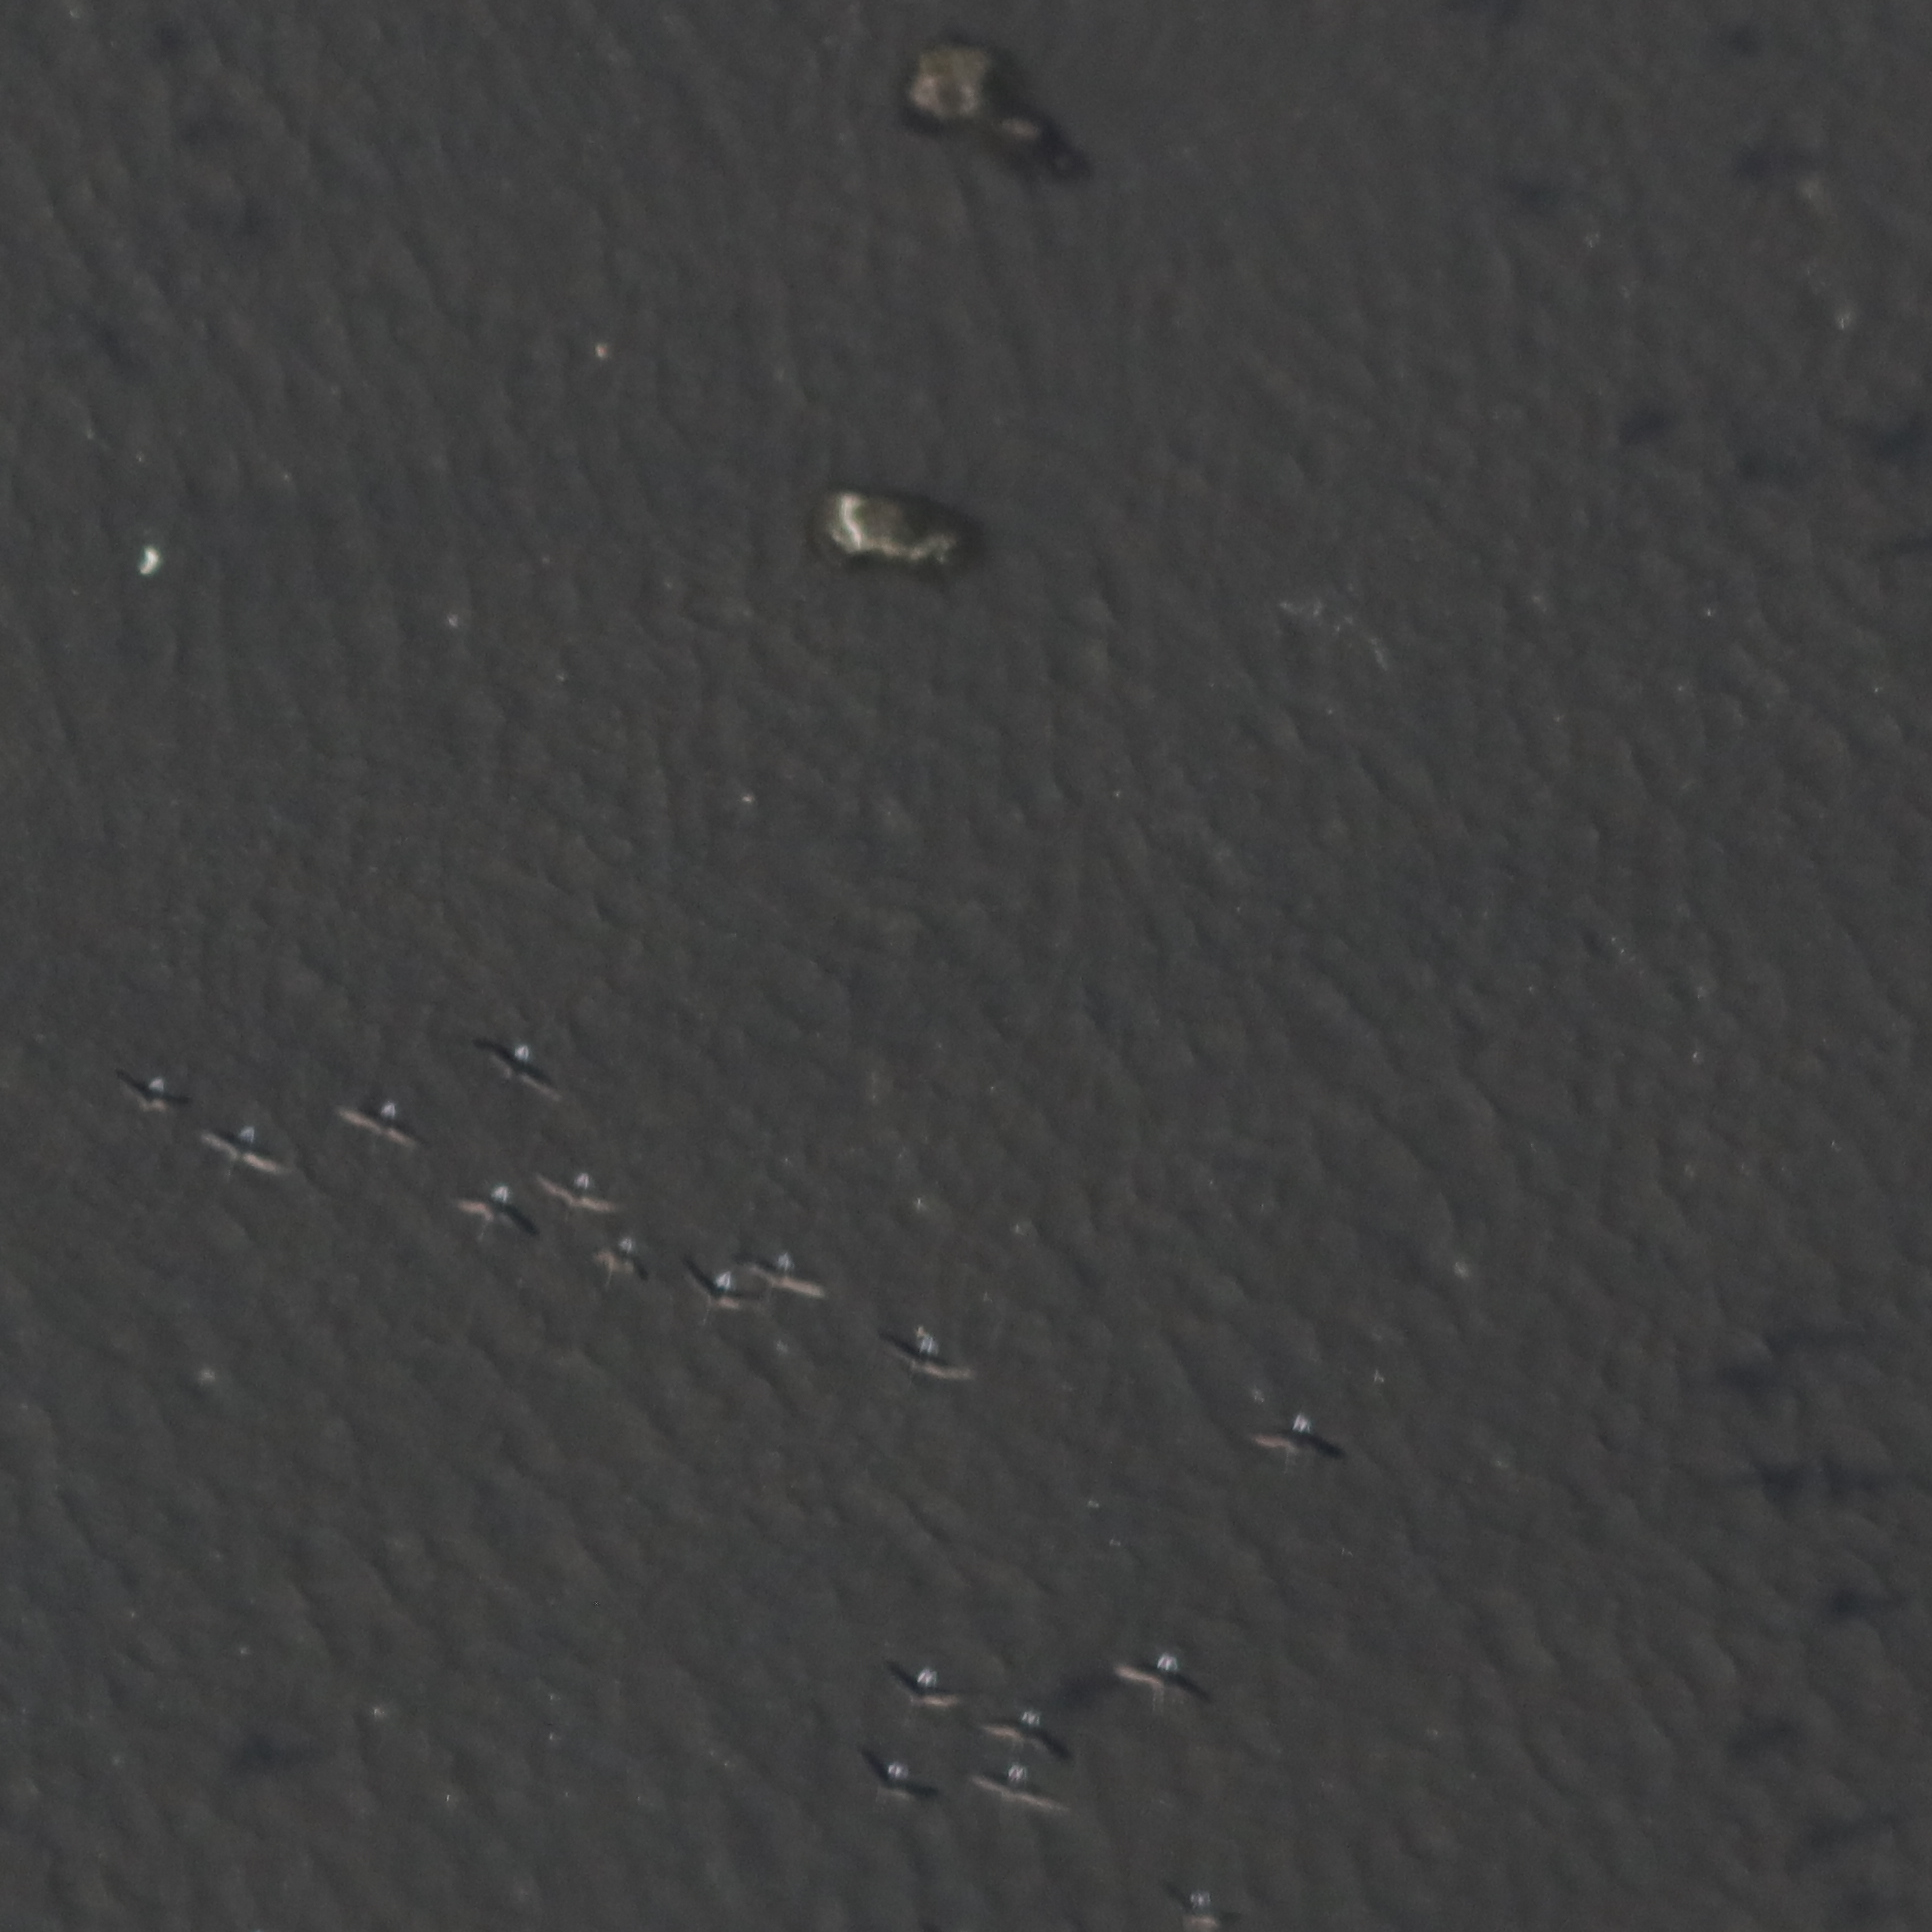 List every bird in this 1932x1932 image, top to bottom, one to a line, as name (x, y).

brant (516, 1074)
brant (147, 1090)
brant (378, 1124)
brant (235, 1153)
brant (575, 1201)
brant (500, 1216)
brant (623, 1262)
brant (781, 1275)
brant (718, 1298)
brant (923, 1358)
brant (1301, 1442)
brant (1169, 1677)
brant (917, 1693)
brant (1020, 1728)
brant (901, 1783)
brant (1011, 1792)
brant (1210, 1908)